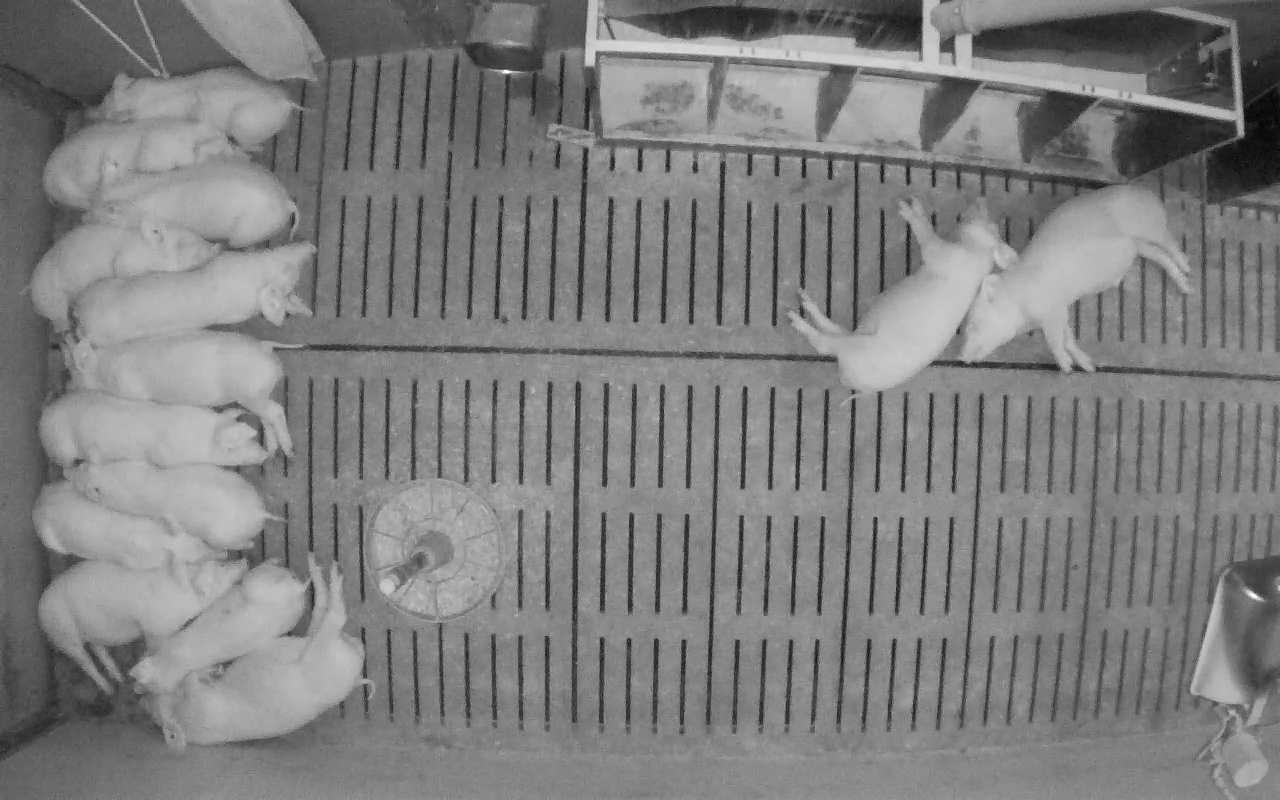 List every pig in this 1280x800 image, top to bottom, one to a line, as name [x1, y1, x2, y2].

pig [86, 65, 317, 154]
pig [41, 95, 253, 214]
pig [81, 154, 302, 248]
pig [957, 185, 1192, 377]
pig [789, 196, 1021, 408]
pig [20, 217, 226, 379]
pig [70, 235, 320, 348]
pig [65, 330, 305, 460]
pig [37, 389, 272, 470]
pig [62, 440, 289, 553]
pig [31, 480, 230, 571]
pig [39, 548, 250, 696]
pig [138, 554, 378, 753]
pig [128, 556, 313, 698]